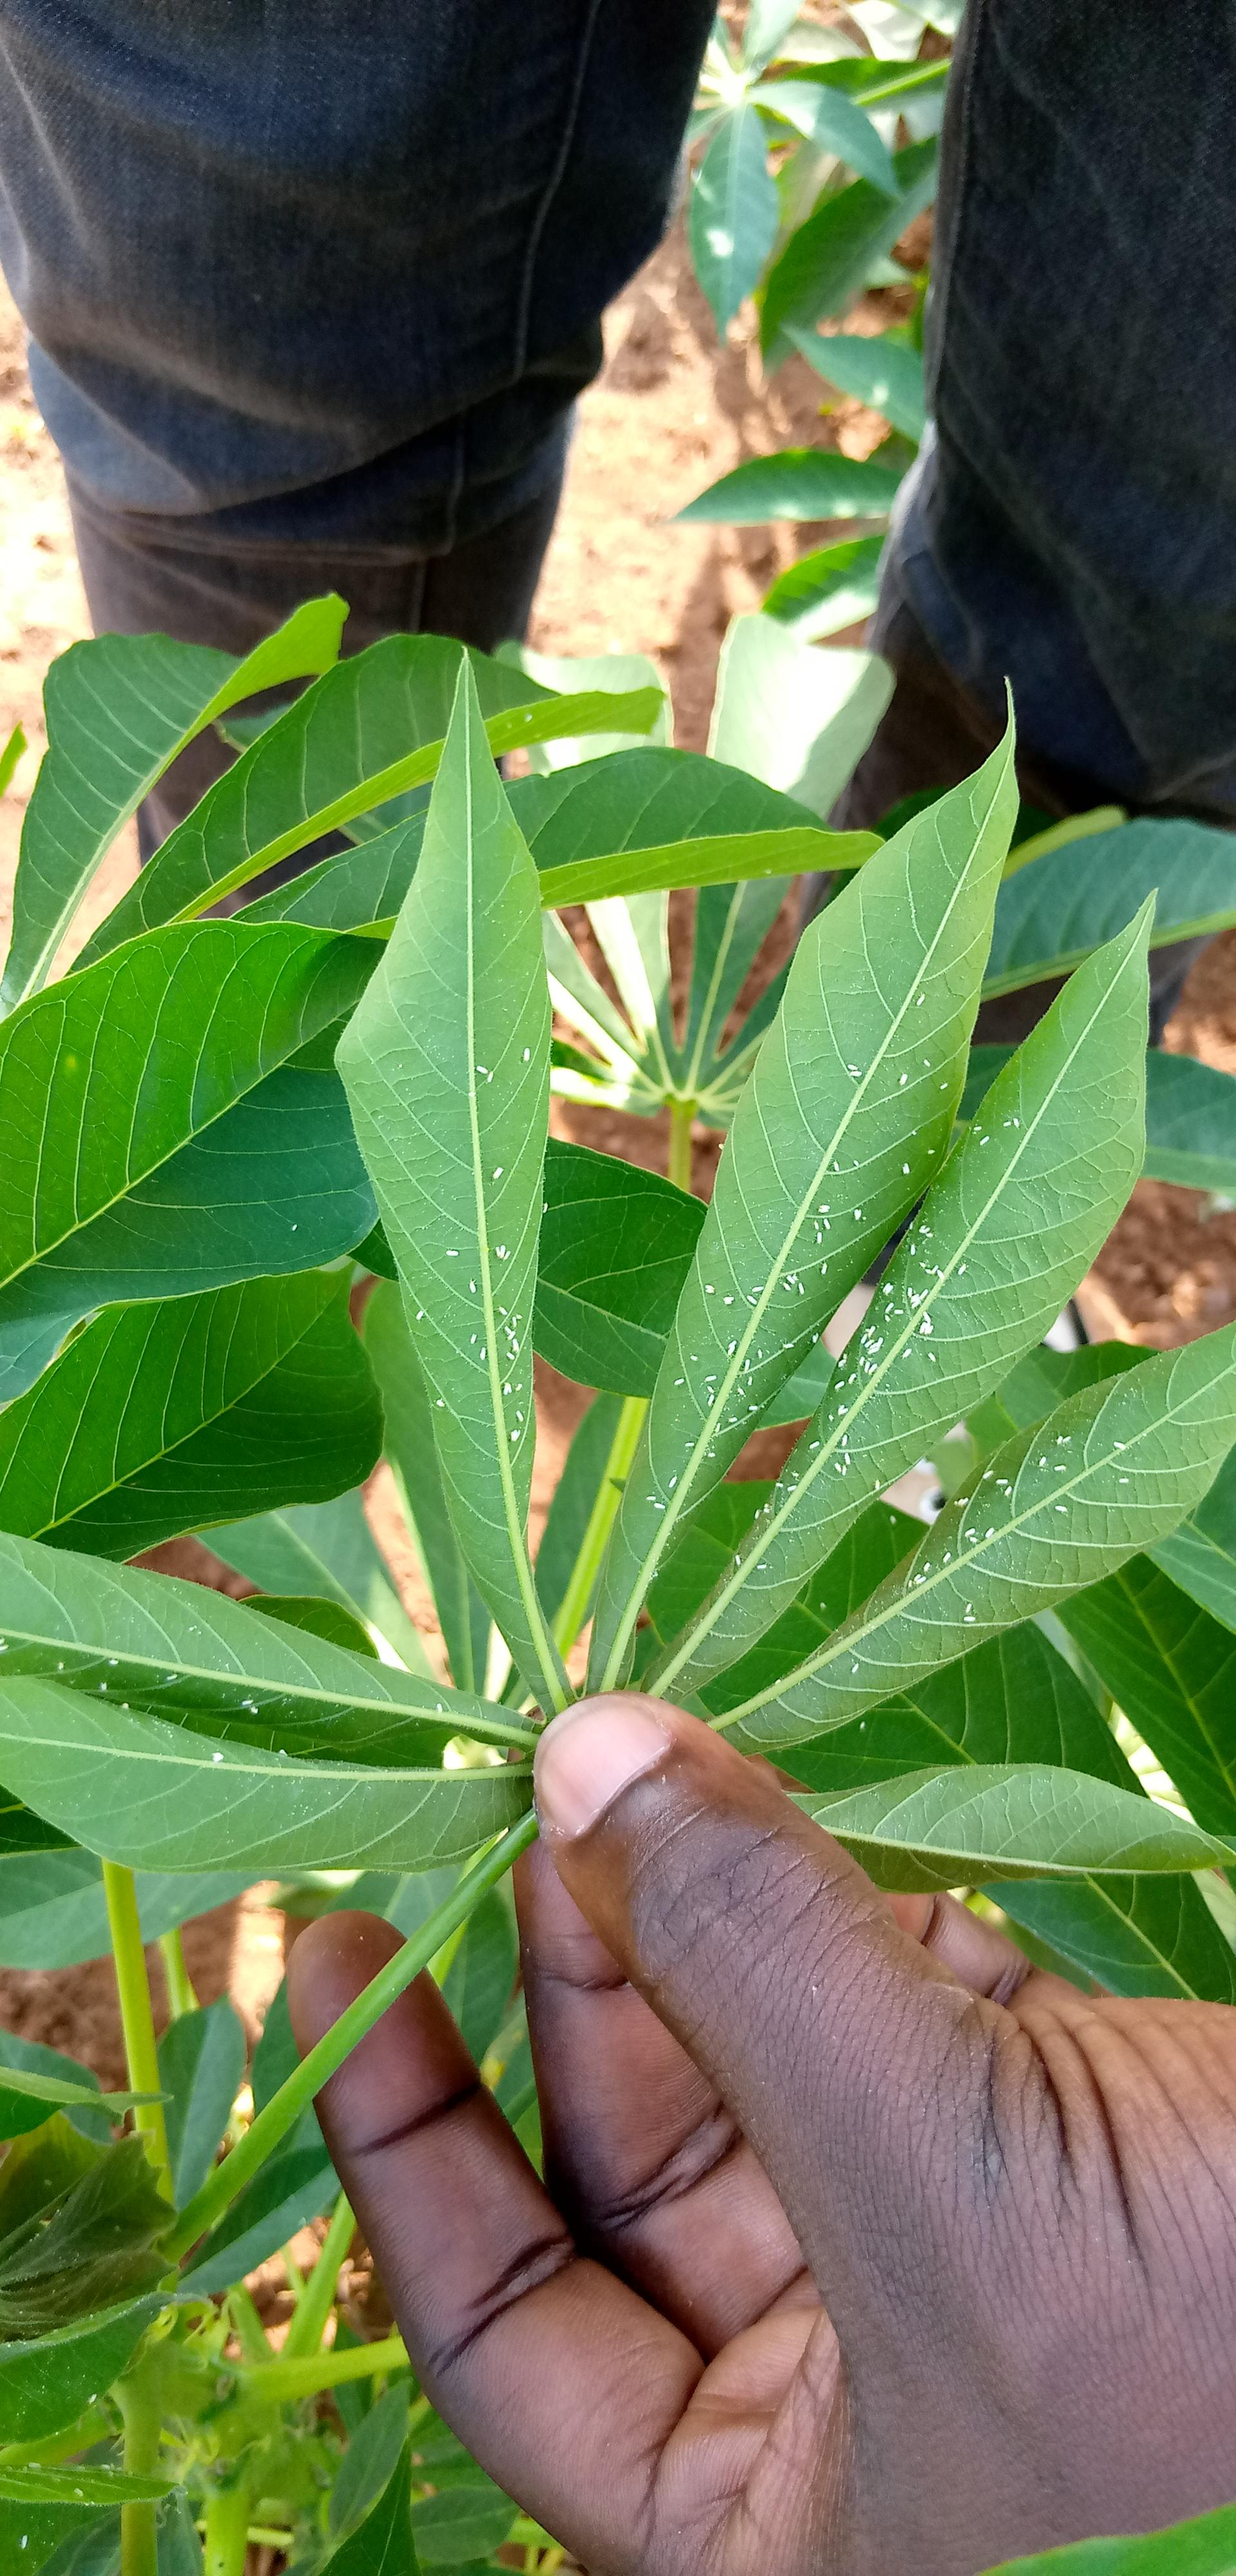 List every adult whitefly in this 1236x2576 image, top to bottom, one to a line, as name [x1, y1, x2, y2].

whitefly [915, 992, 926, 1007]
whitefly [522, 1045, 532, 1063]
whitefly [922, 1057, 932, 1069]
whitefly [845, 1063, 859, 1071]
whitefly [474, 1065, 489, 1075]
whitefly [487, 1069, 495, 1084]
whitefly [848, 1070, 864, 1079]
whitefly [897, 1072, 909, 1087]
whitefly [939, 1080, 950, 1091]
whitefly [1011, 1116, 1022, 1130]
whitefly [1002, 1119, 1013, 1129]
whitefly [973, 1124, 983, 1132]
whitefly [979, 1134, 991, 1148]
whitefly [716, 1141, 726, 1151]
whitefly [926, 1148, 937, 1155]
whitefly [852, 1158, 861, 1168]
whitefly [831, 1159, 841, 1172]
whitefly [904, 1162, 911, 1177]
whitefly [491, 1165, 505, 1180]
whitefly [901, 1165, 906, 1175]
whitefly [542, 1201, 550, 1215]
whitefly [819, 1204, 831, 1209]
whitefly [851, 1207, 863, 1222]
whitefly [817, 1208, 830, 1215]
whitefly [822, 1217, 832, 1231]
whitefly [813, 1219, 820, 1231]
whitefly [290, 1221, 300, 1234]
whitefly [925, 1225, 931, 1233]
whitefly [918, 1228, 928, 1234]
whitefly [816, 1231, 823, 1245]
whitefly [924, 1231, 935, 1239]
whitefly [909, 1242, 917, 1256]
whitefly [500, 1243, 507, 1259]
whitefly [494, 1245, 501, 1258]
whitefly [443, 1248, 462, 1258]
whitefly [503, 1250, 512, 1262]
whitefly [918, 1260, 926, 1269]
whitefly [819, 1260, 828, 1276]
whitefly [956, 1262, 968, 1276]
whitefly [932, 1264, 940, 1276]
whitefly [924, 1267, 932, 1275]
whitefly [937, 1268, 947, 1281]
whitefly [791, 1273, 800, 1282]
whitefly [786, 1274, 796, 1285]
whitefly [467, 1278, 478, 1294]
whitefly [782, 1281, 792, 1293]
whitefly [797, 1282, 807, 1296]
whitefly [882, 1282, 891, 1294]
whitefly [704, 1283, 716, 1290]
whitefly [750, 1283, 764, 1293]
whitefly [885, 1283, 894, 1297]
whitefly [906, 1285, 913, 1298]
whitefly [920, 1287, 930, 1301]
whitefly [703, 1289, 715, 1295]
whitefly [745, 1294, 758, 1307]
whitefly [722, 1295, 735, 1301]
whitefly [910, 1300, 922, 1311]
whitefly [724, 1300, 733, 1306]
whitefly [884, 1301, 895, 1314]
whitefly [497, 1305, 508, 1316]
whitefly [414, 1308, 427, 1322]
whitefly [893, 1308, 906, 1316]
whitefly [922, 1309, 933, 1321]
whitefly [516, 1312, 524, 1321]
whitefly [883, 1313, 892, 1323]
whitefly [511, 1315, 519, 1328]
whitefly [919, 1321, 927, 1335]
whitefly [924, 1321, 932, 1336]
whitefly [868, 1324, 877, 1338]
whitefly [929, 1324, 935, 1336]
whitefly [503, 1325, 512, 1335]
whitefly [507, 1331, 517, 1341]
whitefly [469, 1332, 479, 1345]
whitefly [859, 1332, 868, 1345]
whitefly [811, 1334, 817, 1344]
whitefly [877, 1336, 885, 1349]
whitefly [511, 1338, 520, 1354]
whitefly [864, 1338, 876, 1349]
whitefly [727, 1339, 738, 1348]
whitefly [781, 1341, 795, 1350]
whitefly [869, 1341, 879, 1349]
whitefly [479, 1345, 487, 1362]
whitefly [727, 1345, 737, 1357]
whitefly [755, 1347, 765, 1359]
whitefly [867, 1347, 881, 1355]
whitefly [901, 1347, 913, 1359]
whitefly [505, 1350, 516, 1361]
whitefly [925, 1350, 939, 1365]
whitefly [689, 1354, 700, 1363]
whitefly [857, 1355, 866, 1368]
whitefly [743, 1358, 751, 1372]
whitefly [837, 1359, 847, 1368]
whitefly [863, 1359, 871, 1374]
whitefly [868, 1361, 878, 1376]
whitefly [847, 1372, 857, 1385]
whitefly [703, 1373, 718, 1383]
whitefly [745, 1374, 754, 1387]
whitefly [672, 1376, 687, 1387]
whitefly [834, 1379, 846, 1391]
whitefly [508, 1381, 513, 1395]
whitefly [502, 1381, 509, 1396]
whitefly [514, 1382, 523, 1393]
whitefly [706, 1384, 716, 1394]
whitefly [736, 1386, 745, 1396]
whitefly [707, 1394, 716, 1408]
whitefly [434, 1397, 447, 1409]
whitefly [837, 1403, 847, 1411]
whitefly [747, 1404, 760, 1412]
whitefly [837, 1406, 850, 1416]
whitefly [514, 1409, 525, 1424]
whitefly [827, 1412, 834, 1423]
whitefly [727, 1416, 738, 1424]
whitefly [713, 1421, 722, 1434]
whitefly [509, 1428, 521, 1443]
whitefly [841, 1432, 848, 1448]
whitefly [1056, 1434, 1063, 1446]
whitefly [1062, 1434, 1072, 1444]
whitefly [808, 1440, 821, 1451]
whitefly [1112, 1440, 1128, 1452]
whitefly [683, 1441, 697, 1448]
whitefly [706, 1450, 716, 1459]
whitefly [843, 1451, 852, 1466]
whitefly [1037, 1455, 1047, 1467]
whitefly [833, 1461, 841, 1473]
whitefly [1053, 1463, 1067, 1473]
whitefly [841, 1464, 847, 1477]
whitefly [981, 1468, 995, 1481]
whitefly [789, 1470, 801, 1480]
whitefly [667, 1473, 679, 1490]
whitefly [1118, 1475, 1130, 1486]
whitefly [995, 1477, 1009, 1486]
whitefly [874, 1477, 881, 1492]
whitefly [774, 1481, 785, 1488]
whitefly [785, 1482, 798, 1493]
whitefly [1002, 1484, 1013, 1497]
whitefly [645, 1494, 657, 1502]
whitefly [958, 1497, 964, 1507]
whitefly [962, 1497, 969, 1506]
whitefly [652, 1501, 667, 1511]
whitefly [762, 1502, 771, 1509]
whitefly [1053, 1503, 1069, 1514]
whitefly [753, 1508, 762, 1520]
whitefly [762, 1508, 772, 1514]
whitefly [984, 1526, 995, 1540]
whitefly [964, 1526, 977, 1539]
whitefly [968, 1535, 980, 1544]
whitefly [942, 1550, 952, 1564]
whitefly [734, 1554, 742, 1567]
whitefly [923, 1561, 932, 1573]
whitefly [754, 1563, 769, 1571]
whitefly [913, 1573, 922, 1584]
whitefly [916, 1575, 926, 1587]
whitefly [907, 1578, 913, 1589]
whitefly [964, 1600, 974, 1615]
whitefly [961, 1615, 977, 1624]
whitefly [1, 1643, 10, 1653]
whitefly [108, 1658, 120, 1666]
whitefly [850, 1660, 861, 1676]
whitefly [56, 1660, 66, 1672]
whitefly [164, 1672, 178, 1681]
whitefly [773, 1678, 783, 1687]
whitefly [99, 1680, 109, 1692]
whitefly [241, 1698, 255, 1706]
whitefly [120, 1701, 131, 1710]
whitefly [435, 1701, 444, 1714]
whitefly [250, 1705, 259, 1715]
whitefly [858, 1719, 866, 1733]
whitefly [279, 1748, 289, 1757]
whitefly [211, 1751, 227, 1757]
whitefly [212, 1756, 225, 1763]
whitefly [84, 2392, 99, 2408]
whitefly [18, 2531, 30, 2553]